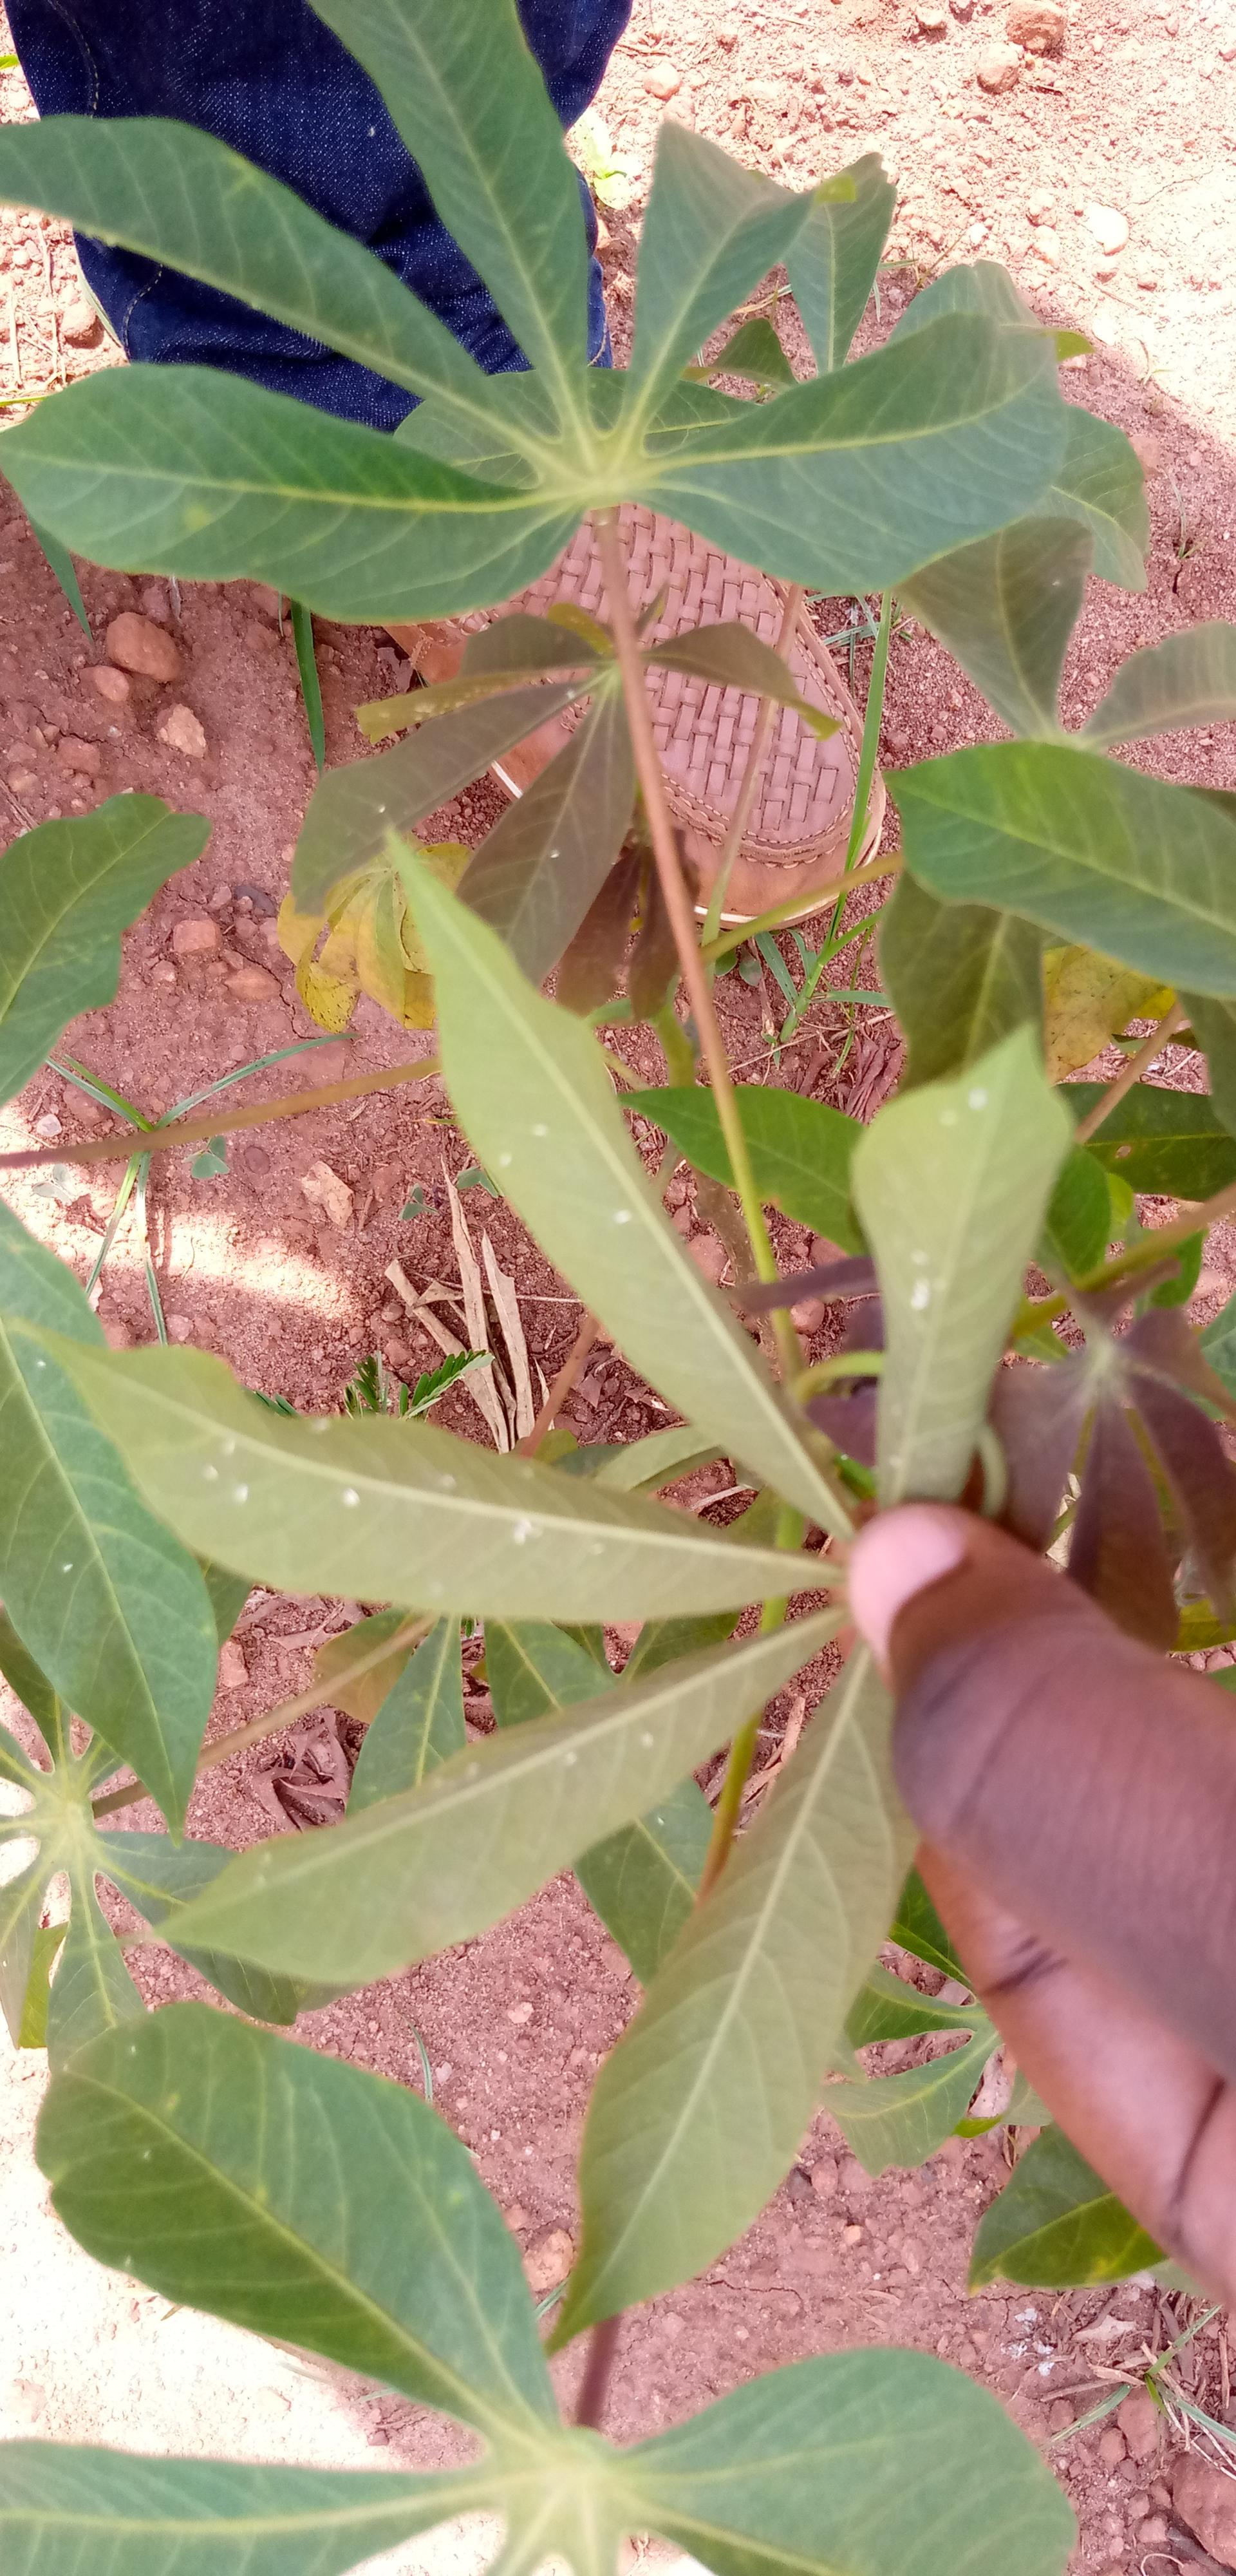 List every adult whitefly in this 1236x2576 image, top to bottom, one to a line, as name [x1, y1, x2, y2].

whitefly [61, 1561, 76, 1575]